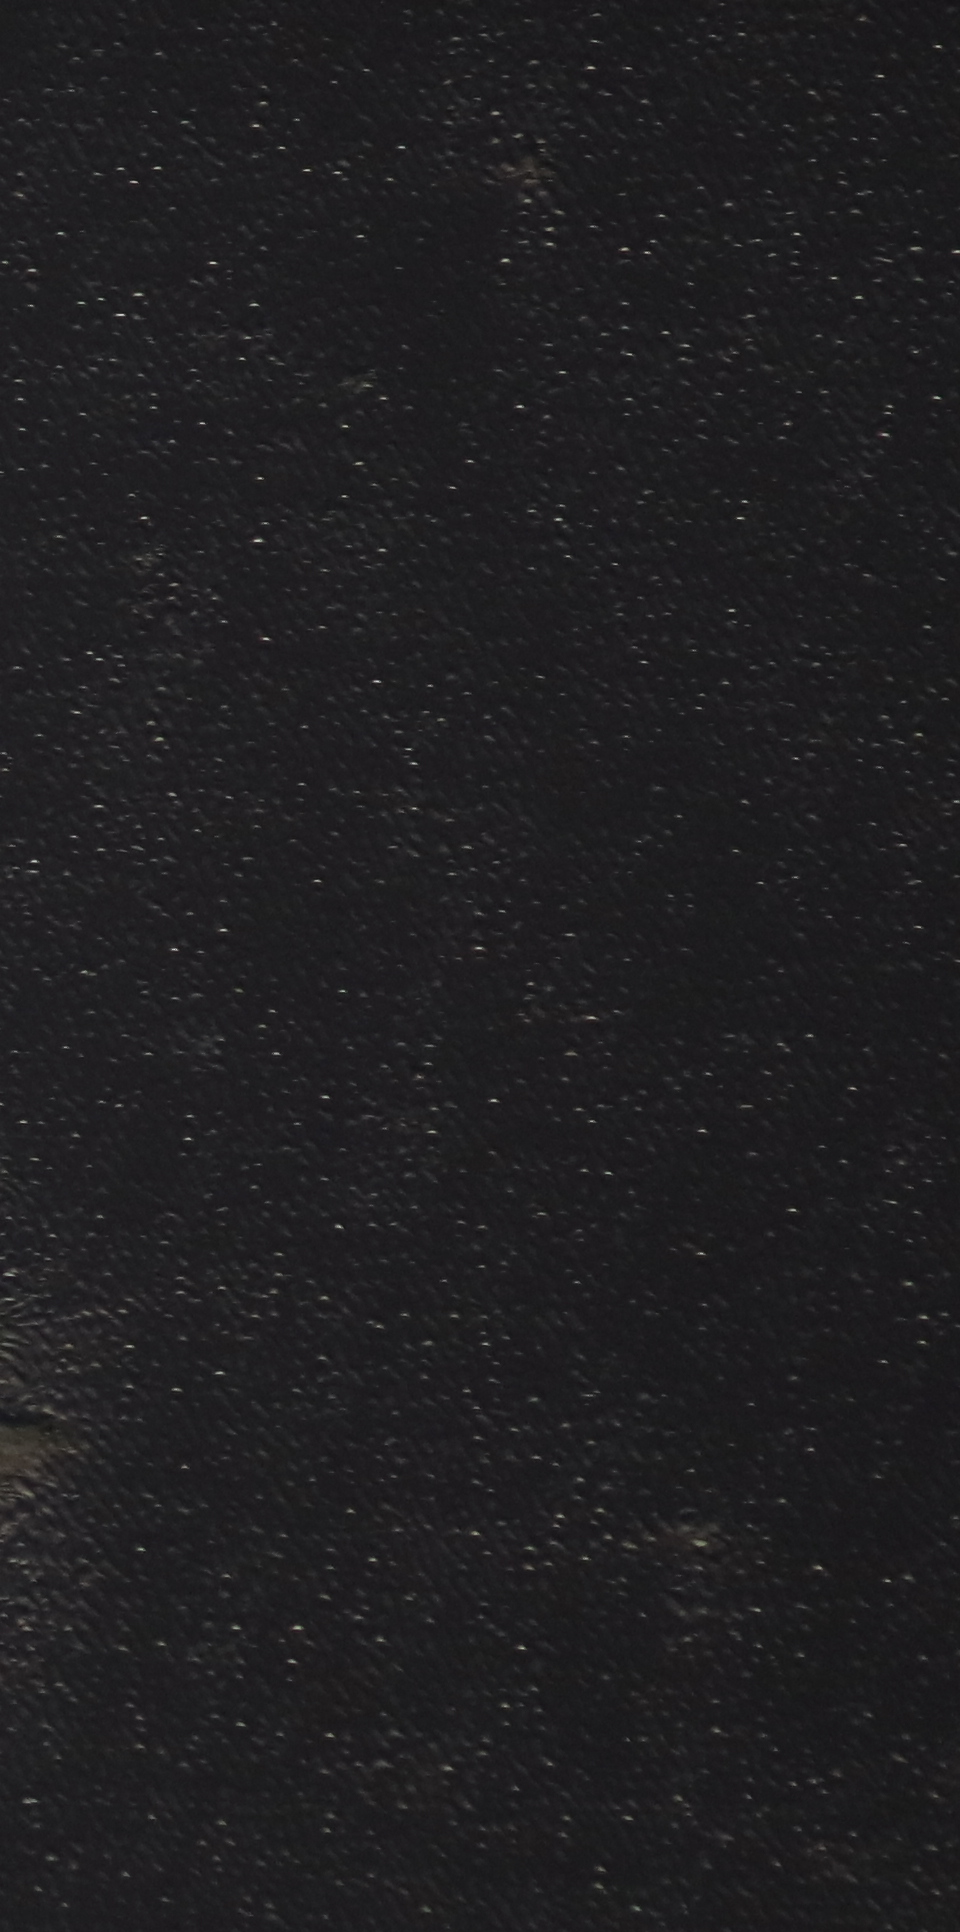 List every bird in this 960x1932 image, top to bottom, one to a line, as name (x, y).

None